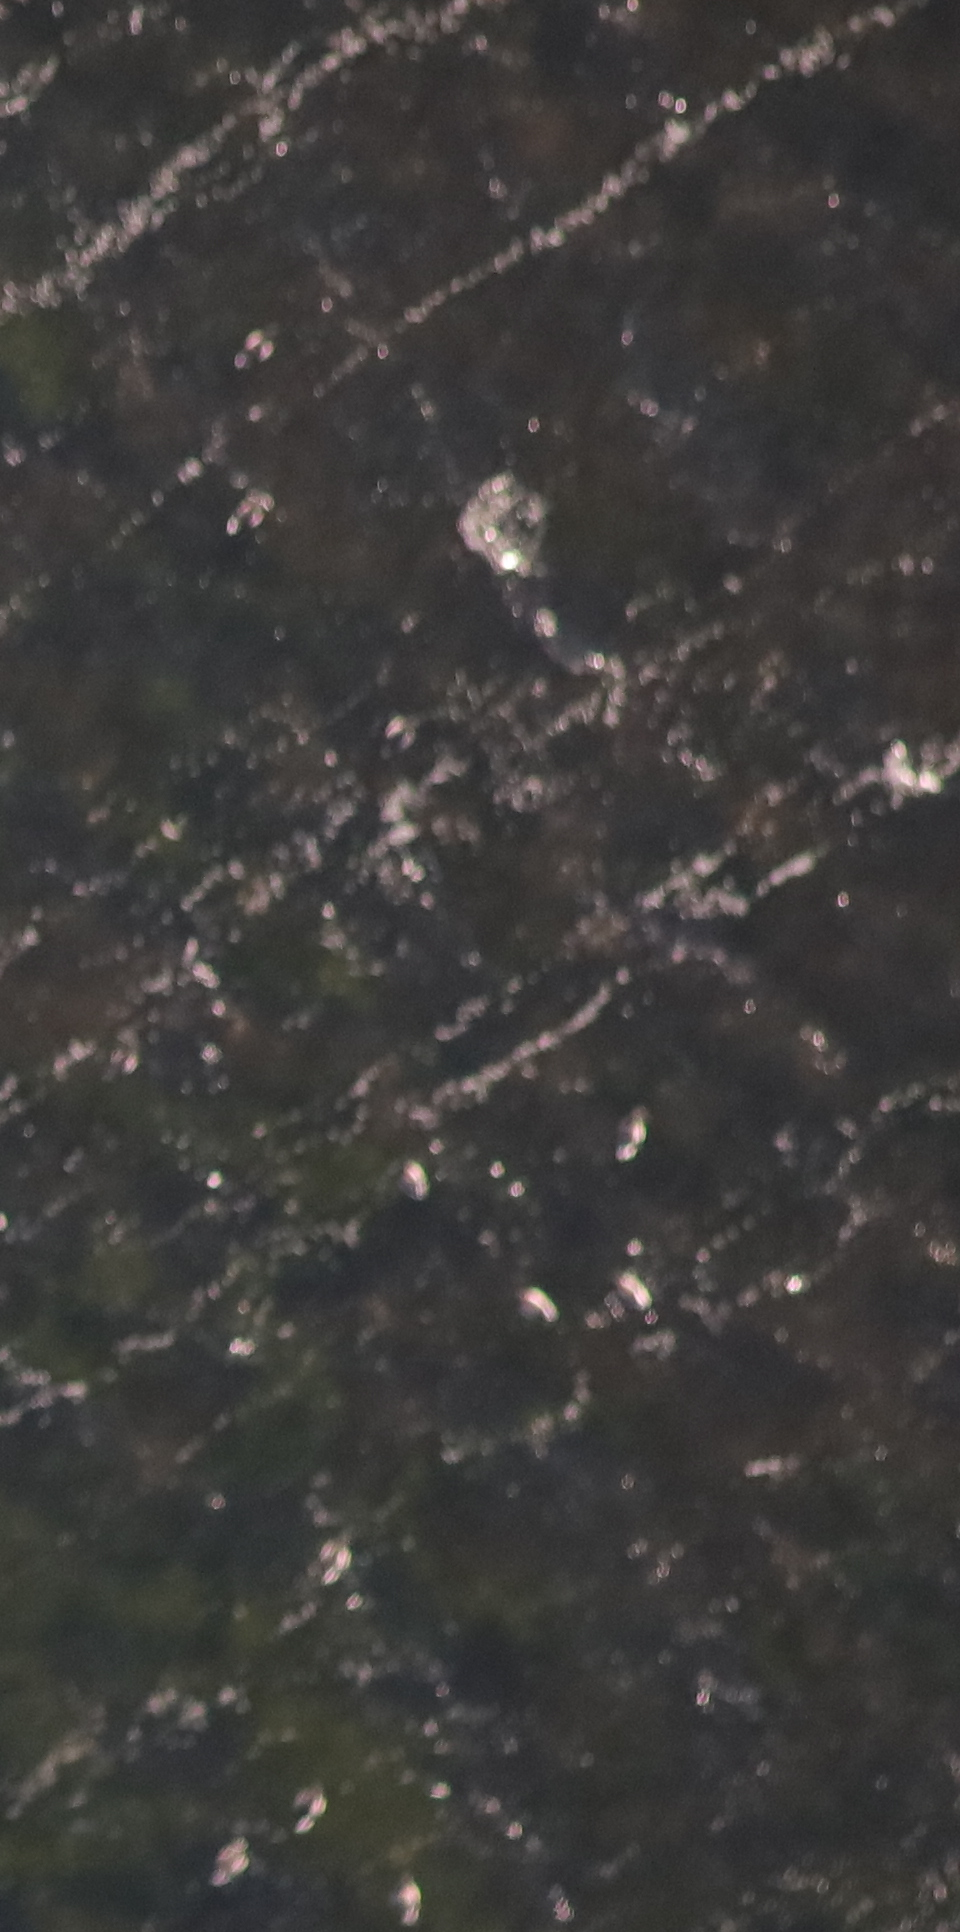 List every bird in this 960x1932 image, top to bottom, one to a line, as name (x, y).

brant (259, 345)
brant (250, 516)
brant (631, 1135)
brant (414, 1178)
brant (638, 1295)
brant (540, 1307)
brant (328, 1561)
brant (307, 1811)
brant (235, 1861)
brant (404, 1897)